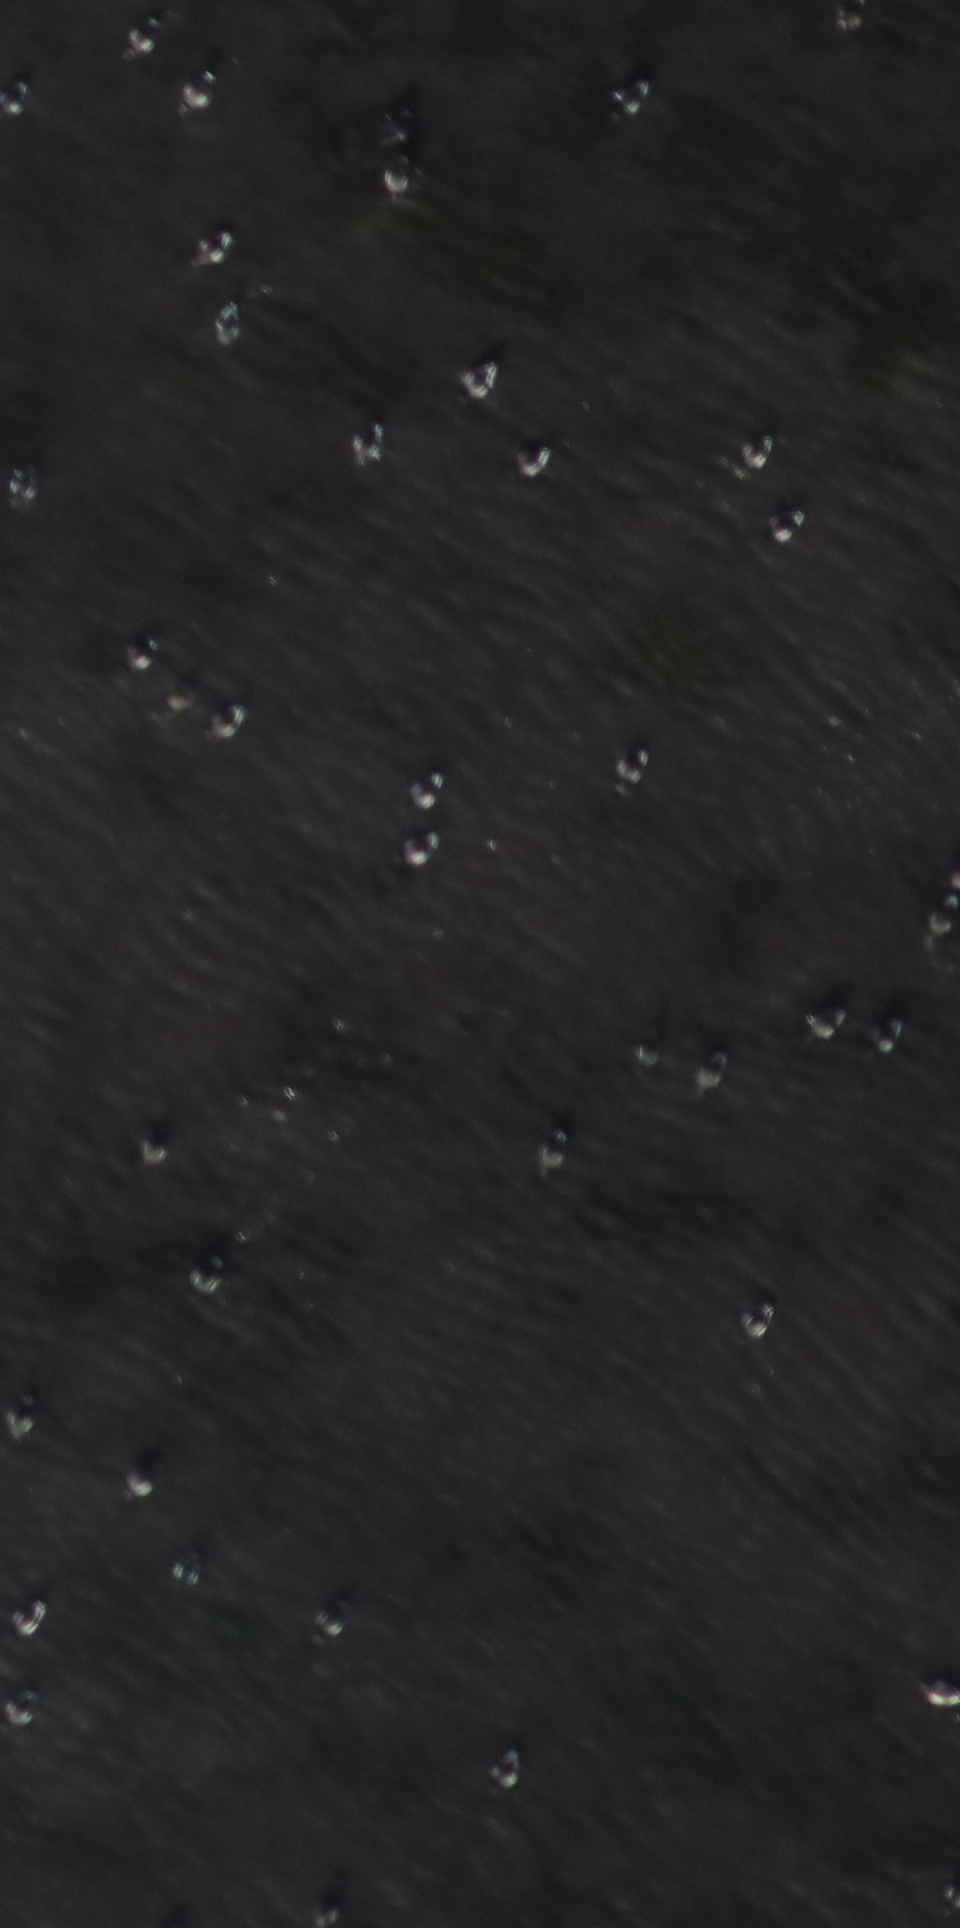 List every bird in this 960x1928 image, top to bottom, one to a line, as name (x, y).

brant (854, 16)
brant (137, 43)
brant (197, 95)
brant (21, 97)
brant (630, 98)
brant (397, 184)
brant (211, 247)
brant (232, 330)
brant (482, 385)
brant (366, 447)
brant (752, 452)
brant (532, 459)
brant (21, 484)
brant (790, 522)
brant (140, 651)
brant (234, 727)
brant (636, 778)
brant (428, 795)
brant (421, 849)
brant (945, 913)
brant (829, 1025)
brant (880, 1047)
brant (643, 1054)
brant (713, 1070)
brant (153, 1146)
brant (549, 1159)
brant (209, 1278)
brant (757, 1319)
brant (15, 1430)
brant (133, 1474)
brant (186, 1570)
brant (334, 1619)
brant (29, 1620)
brant (24, 1707)
brant (508, 1771)